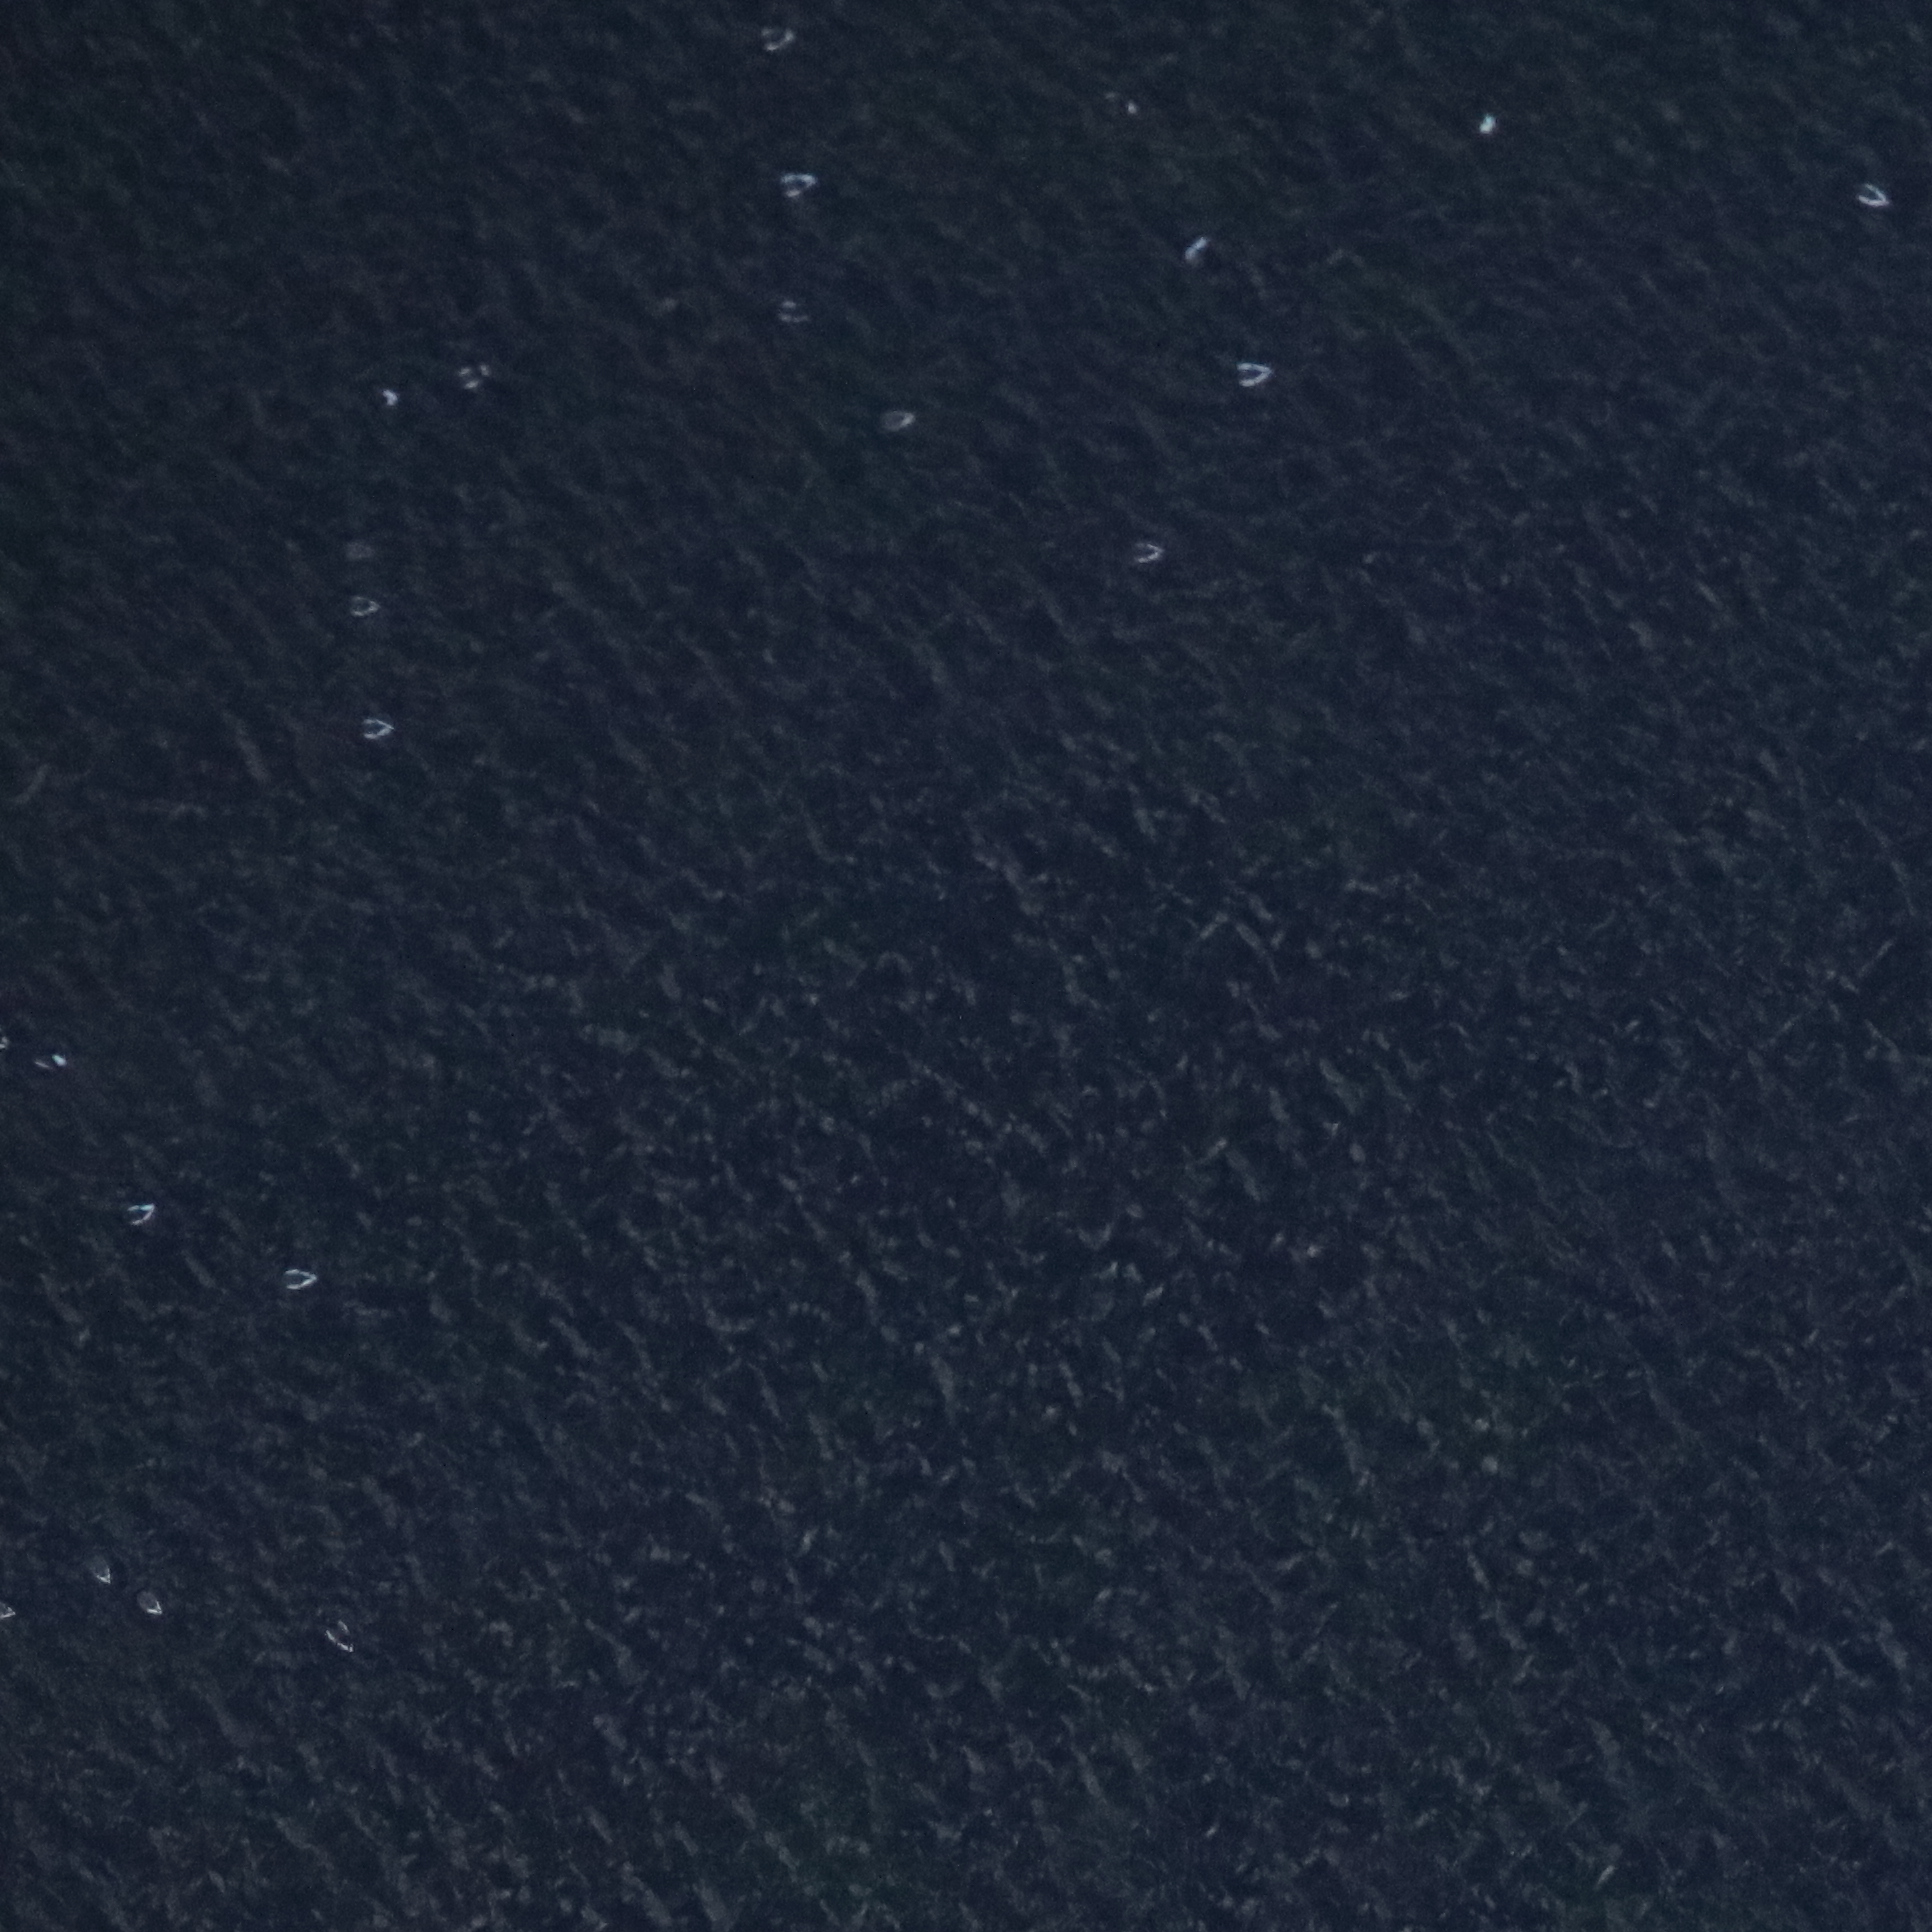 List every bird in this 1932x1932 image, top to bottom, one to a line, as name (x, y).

brant (774, 39)
brant (797, 187)
brant (1872, 196)
brant (793, 313)
brant (1251, 374)
brant (472, 376)
brant (386, 398)
brant (894, 419)
brant (357, 548)
brant (1149, 553)
brant (361, 607)
brant (373, 728)
brant (48, 1060)
brant (139, 1215)
brant (296, 1280)
brant (100, 1569)
brant (147, 1599)
brant (337, 1630)